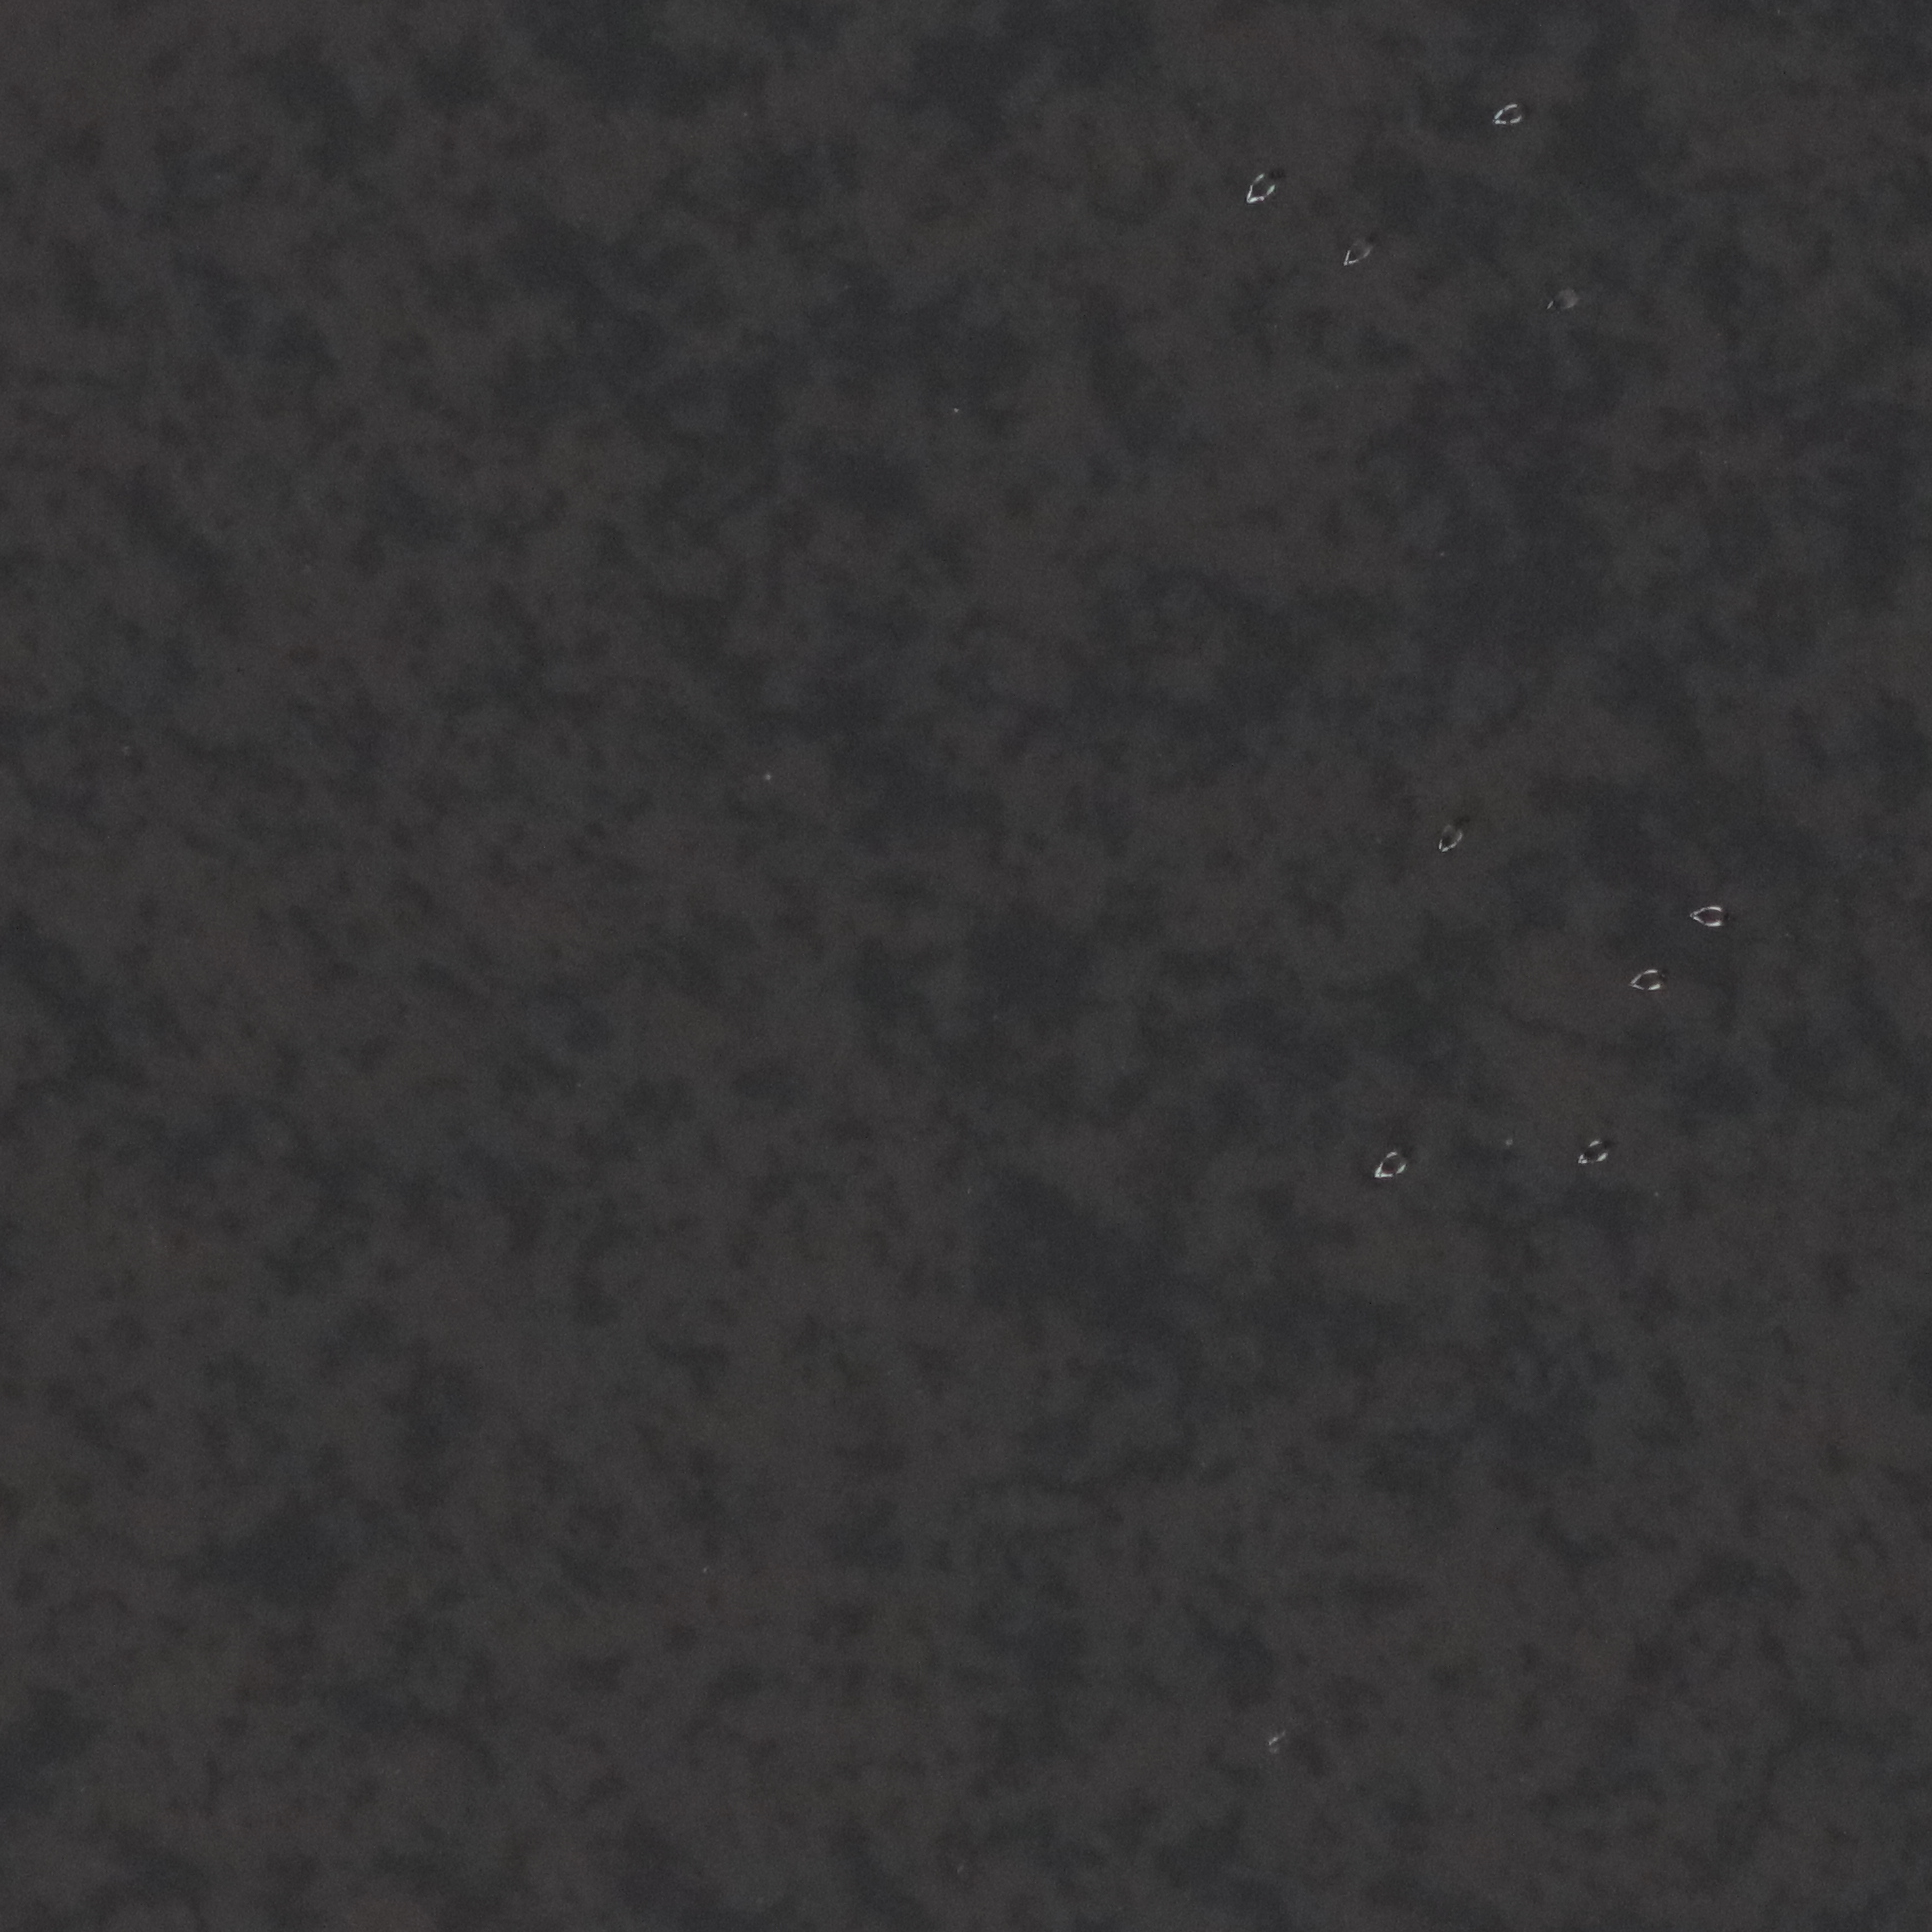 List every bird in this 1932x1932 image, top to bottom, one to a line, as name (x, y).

brant (1509, 115)
brant (1263, 184)
brant (1357, 251)
brant (1567, 299)
brant (1451, 834)
brant (1710, 915)
brant (1647, 979)
brant (1595, 1152)
brant (1392, 1163)